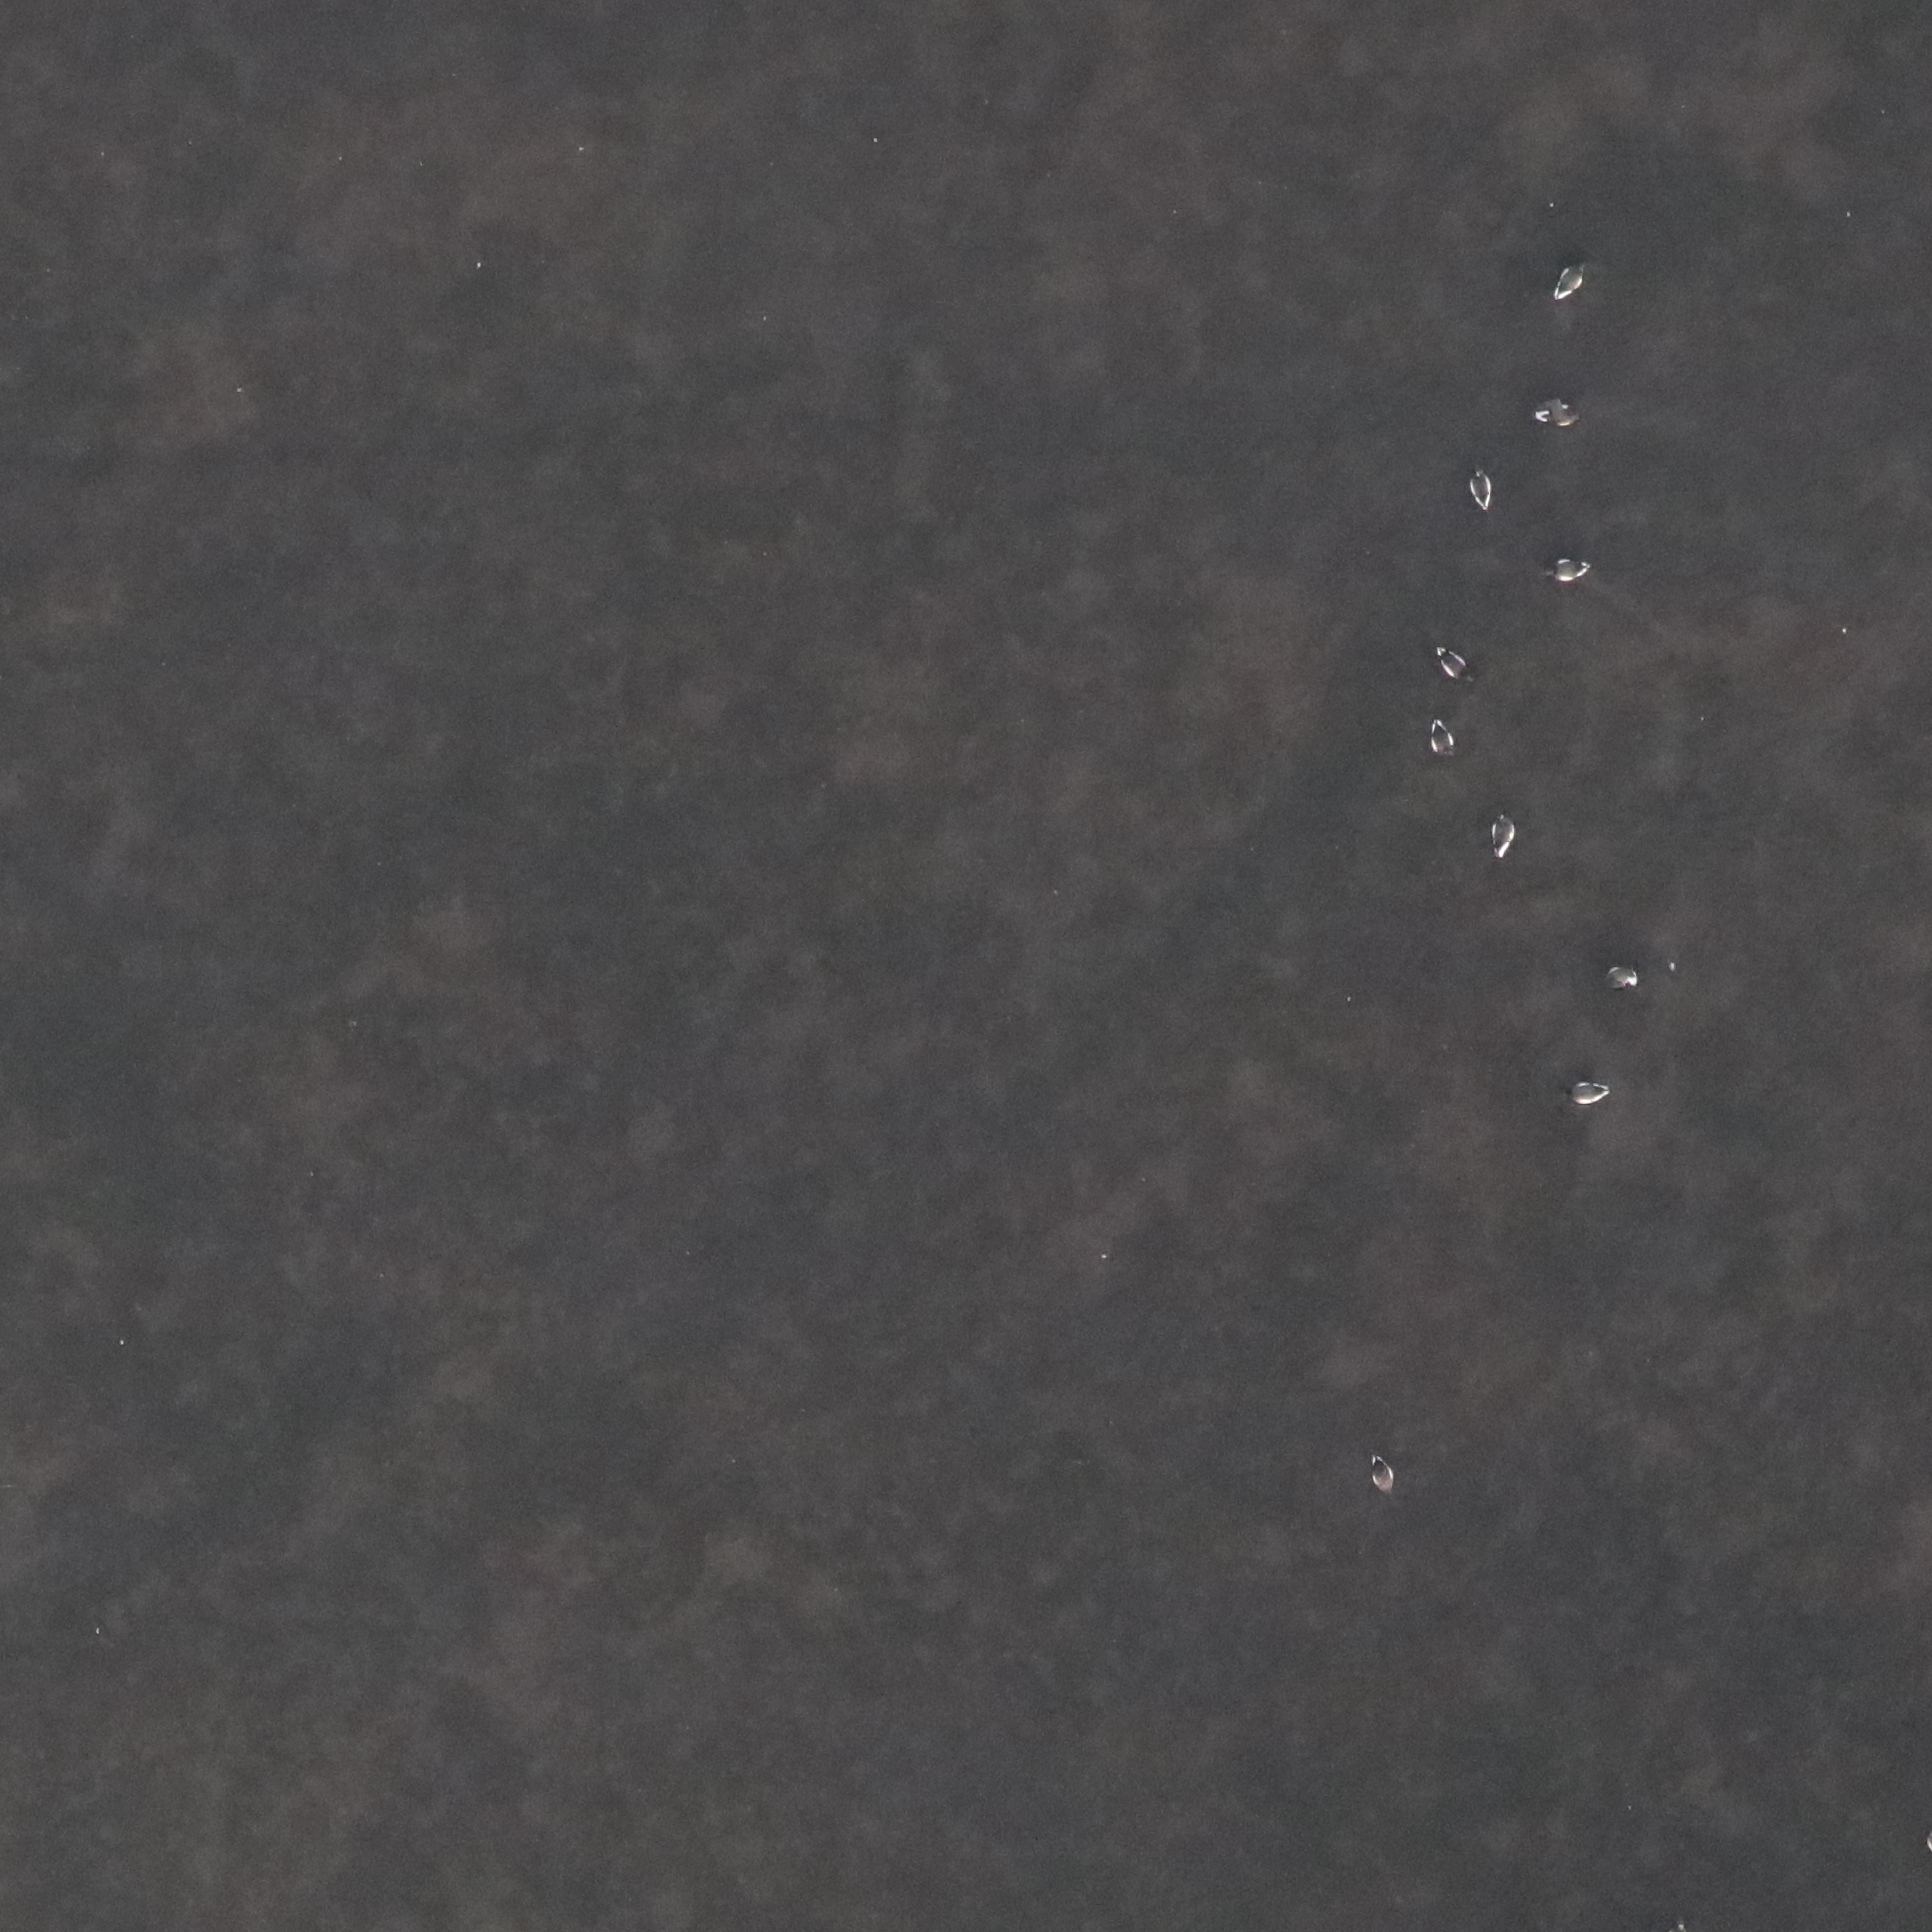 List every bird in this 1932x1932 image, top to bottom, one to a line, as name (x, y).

brant (1569, 281)
brant (1556, 414)
brant (1480, 489)
brant (1568, 570)
brant (1453, 664)
brant (1440, 740)
brant (1503, 835)
brant (1621, 975)
brant (1585, 1091)
brant (1380, 1475)